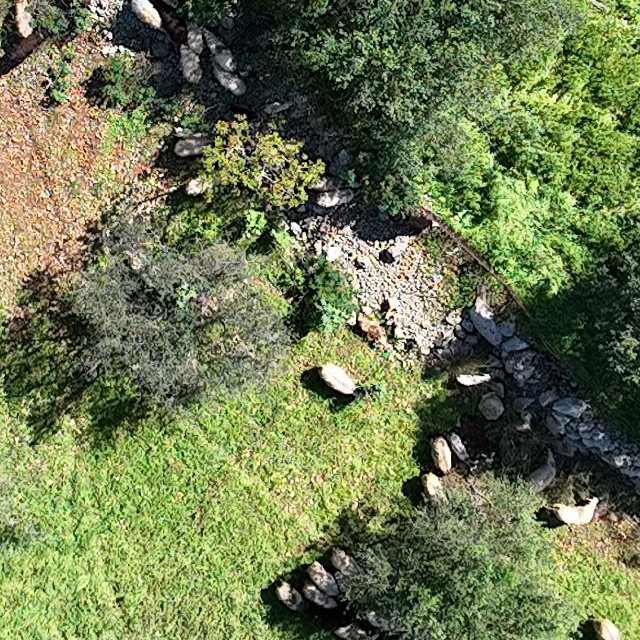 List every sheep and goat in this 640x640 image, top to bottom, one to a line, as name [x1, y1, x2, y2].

sheep [49, 0, 91, 6]
sheep [132, 0, 161, 30]
sheep [14, 1, 34, 40]
sheep [161, 8, 188, 44]
sheep [188, 21, 204, 54]
sheep [10, 26, 41, 64]
sheep [200, 26, 237, 72]
sheep [180, 43, 203, 84]
sheep [209, 54, 246, 95]
sheep [174, 139, 214, 156]
sheep [307, 174, 361, 189]
sheep [186, 177, 214, 193]
sheep [317, 187, 360, 207]
sheep [358, 312, 382, 340]
sheep [318, 361, 358, 395]
sheep [457, 374, 489, 387]
sheep [450, 434, 479, 471]
sheep [431, 436, 452, 473]
sheep [524, 449, 556, 493]
sheep [423, 470, 450, 505]
sheep [551, 498, 598, 526]
sheep [332, 548, 362, 577]
sheep [308, 559, 340, 595]
sheep [274, 578, 304, 610]
sheep [302, 580, 337, 606]
sheep [367, 611, 405, 632]
sheep [592, 617, 620, 639]
sheep [333, 624, 369, 636]